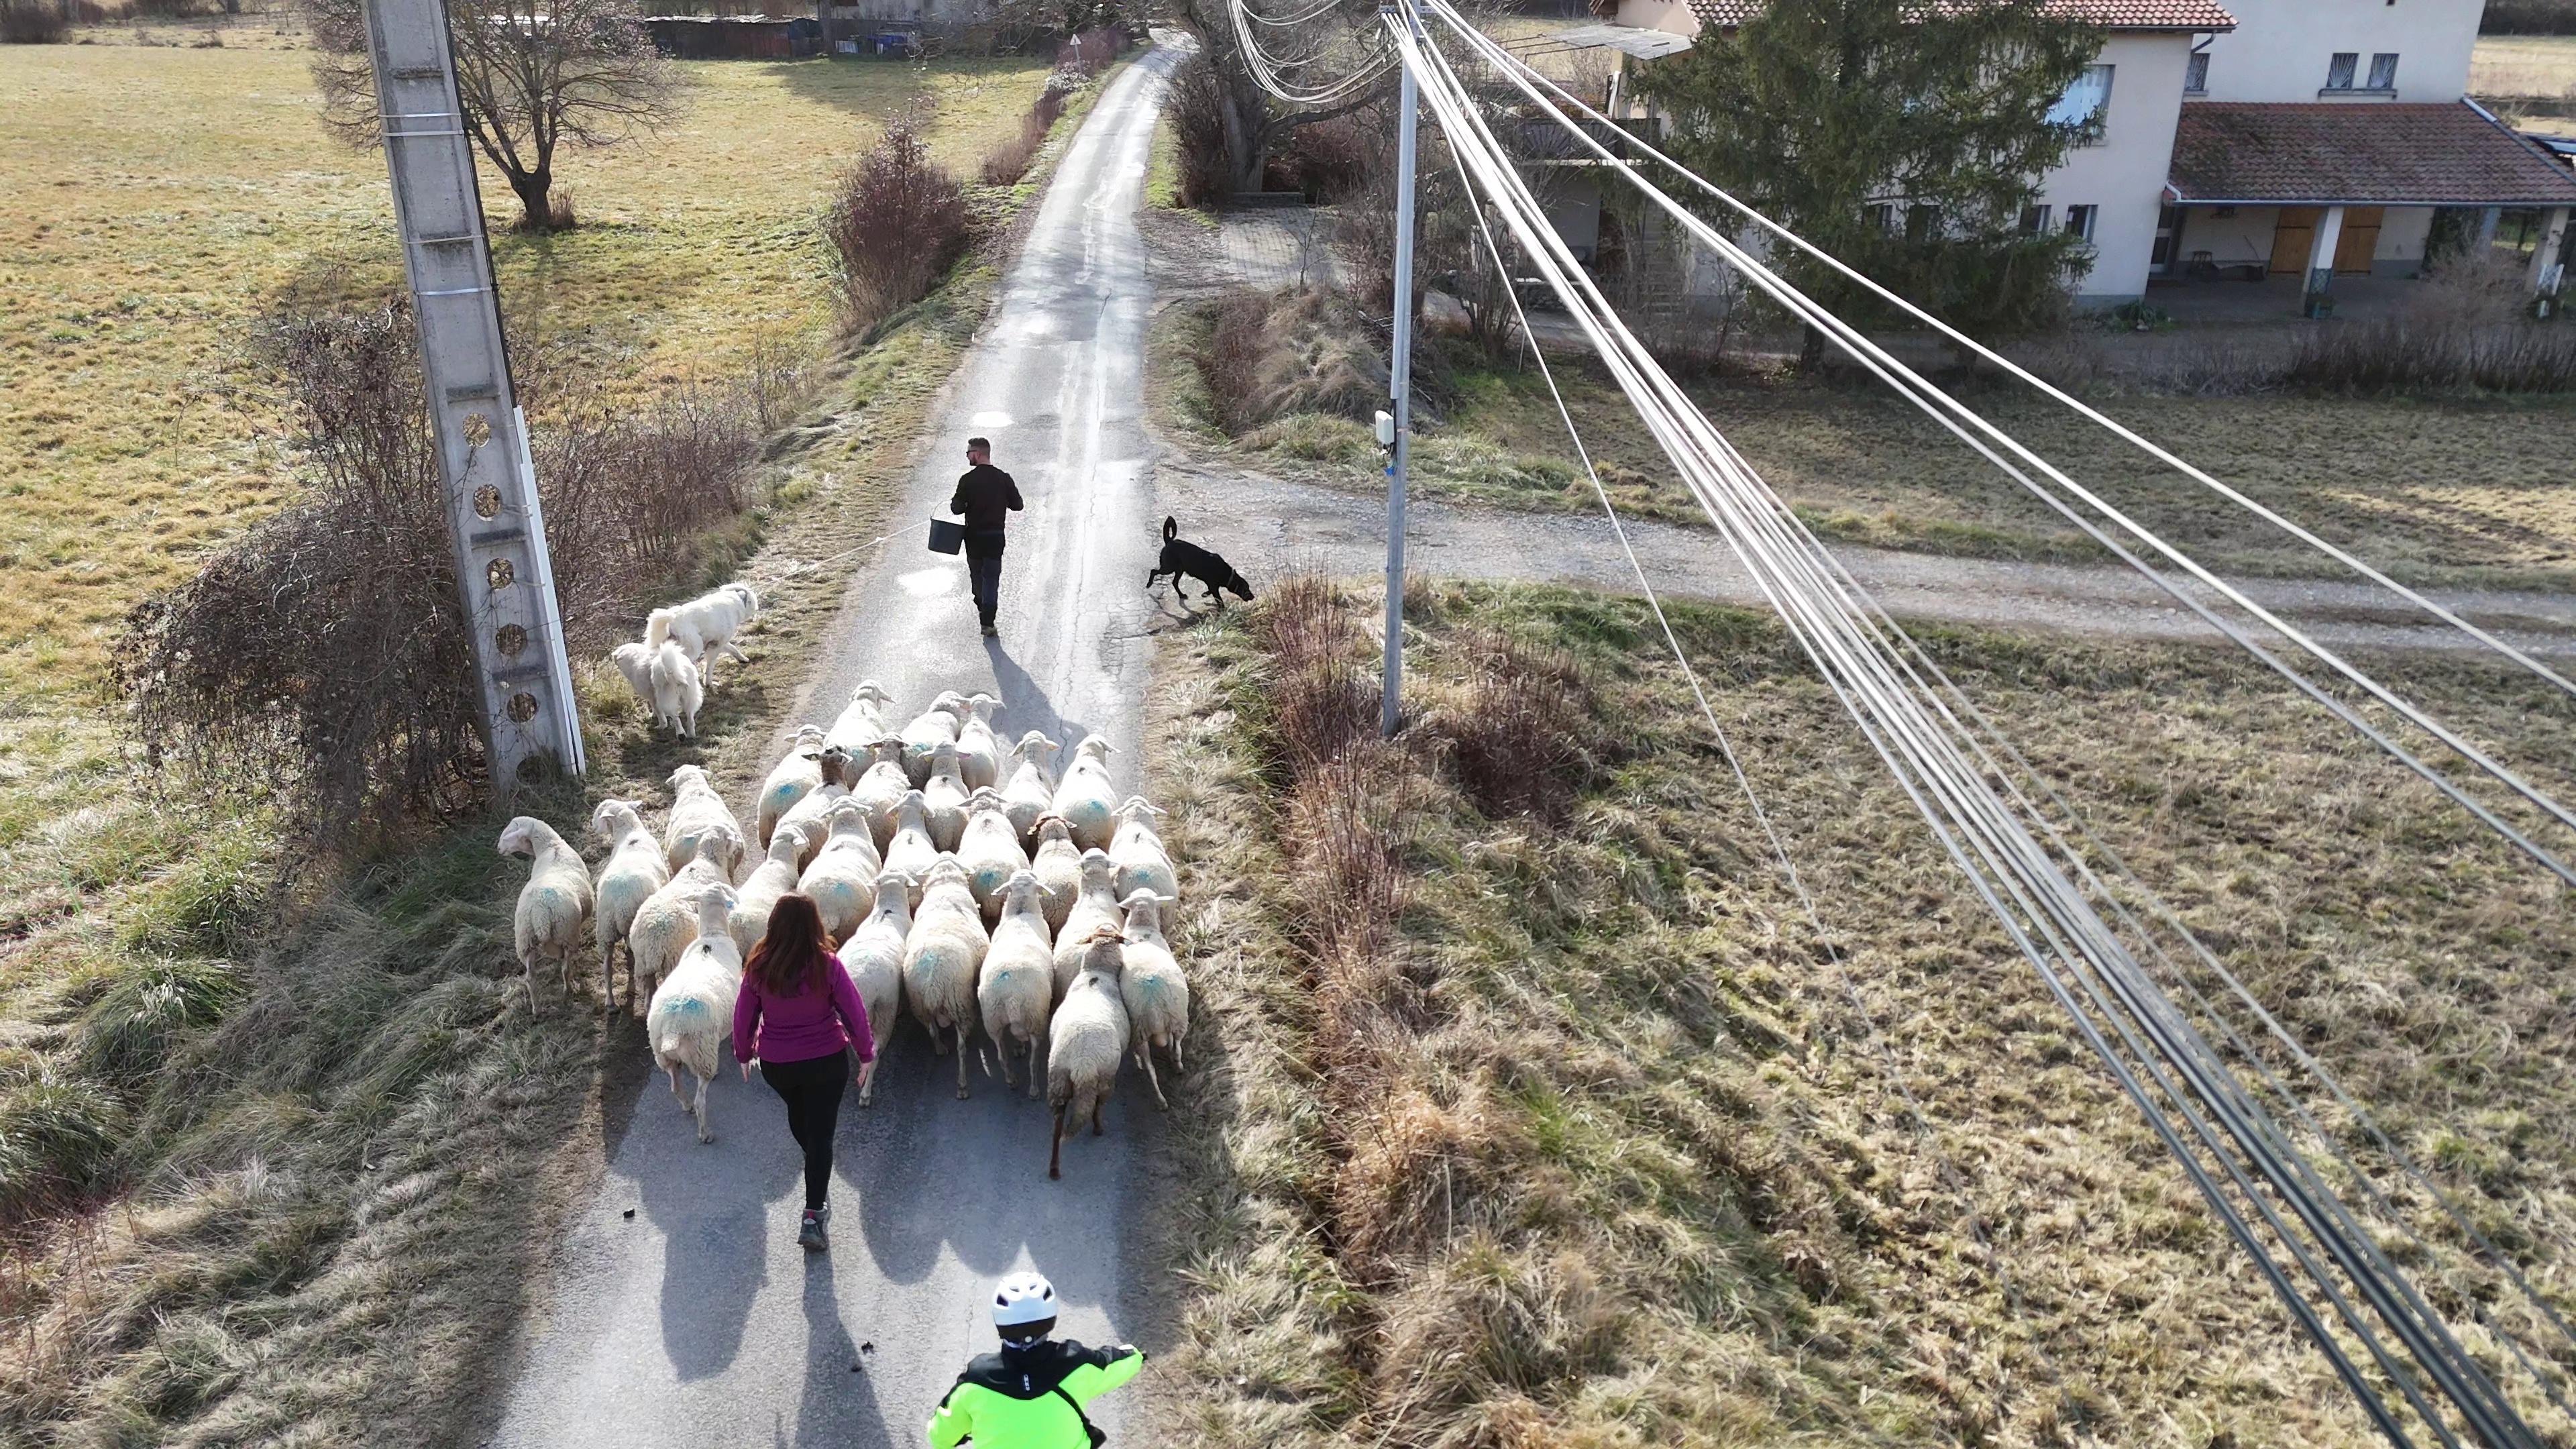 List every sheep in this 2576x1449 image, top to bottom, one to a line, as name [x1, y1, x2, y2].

sheep [823, 678, 897, 790]
sheep [895, 690, 963, 790]
sheep [952, 692, 1006, 786]
sheep [758, 723, 826, 851]
sheep [998, 729, 1059, 860]
sheep [851, 731, 911, 864]
sheep [1054, 734, 1122, 853]
sheep [914, 738, 970, 850]
sheep [770, 744, 854, 872]
sheep [663, 764, 745, 880]
sheep [955, 786, 1031, 917]
sheep [879, 790, 940, 912]
sheep [795, 795, 882, 939]
sheep [1102, 795, 1179, 932]
sheep [592, 798, 670, 1011]
sheep [1026, 810, 1083, 939]
sheep [498, 815, 595, 1021]
sheep [630, 823, 742, 1018]
sheep [728, 825, 810, 959]
sheep [1054, 846, 1125, 999]
sheep [903, 851, 990, 1099]
sheep [834, 865, 918, 1107]
sheep [978, 868, 1056, 1100]
sheep [647, 882, 742, 1143]
sheep [1115, 887, 1189, 1109]
sheep [1049, 923, 1134, 1180]